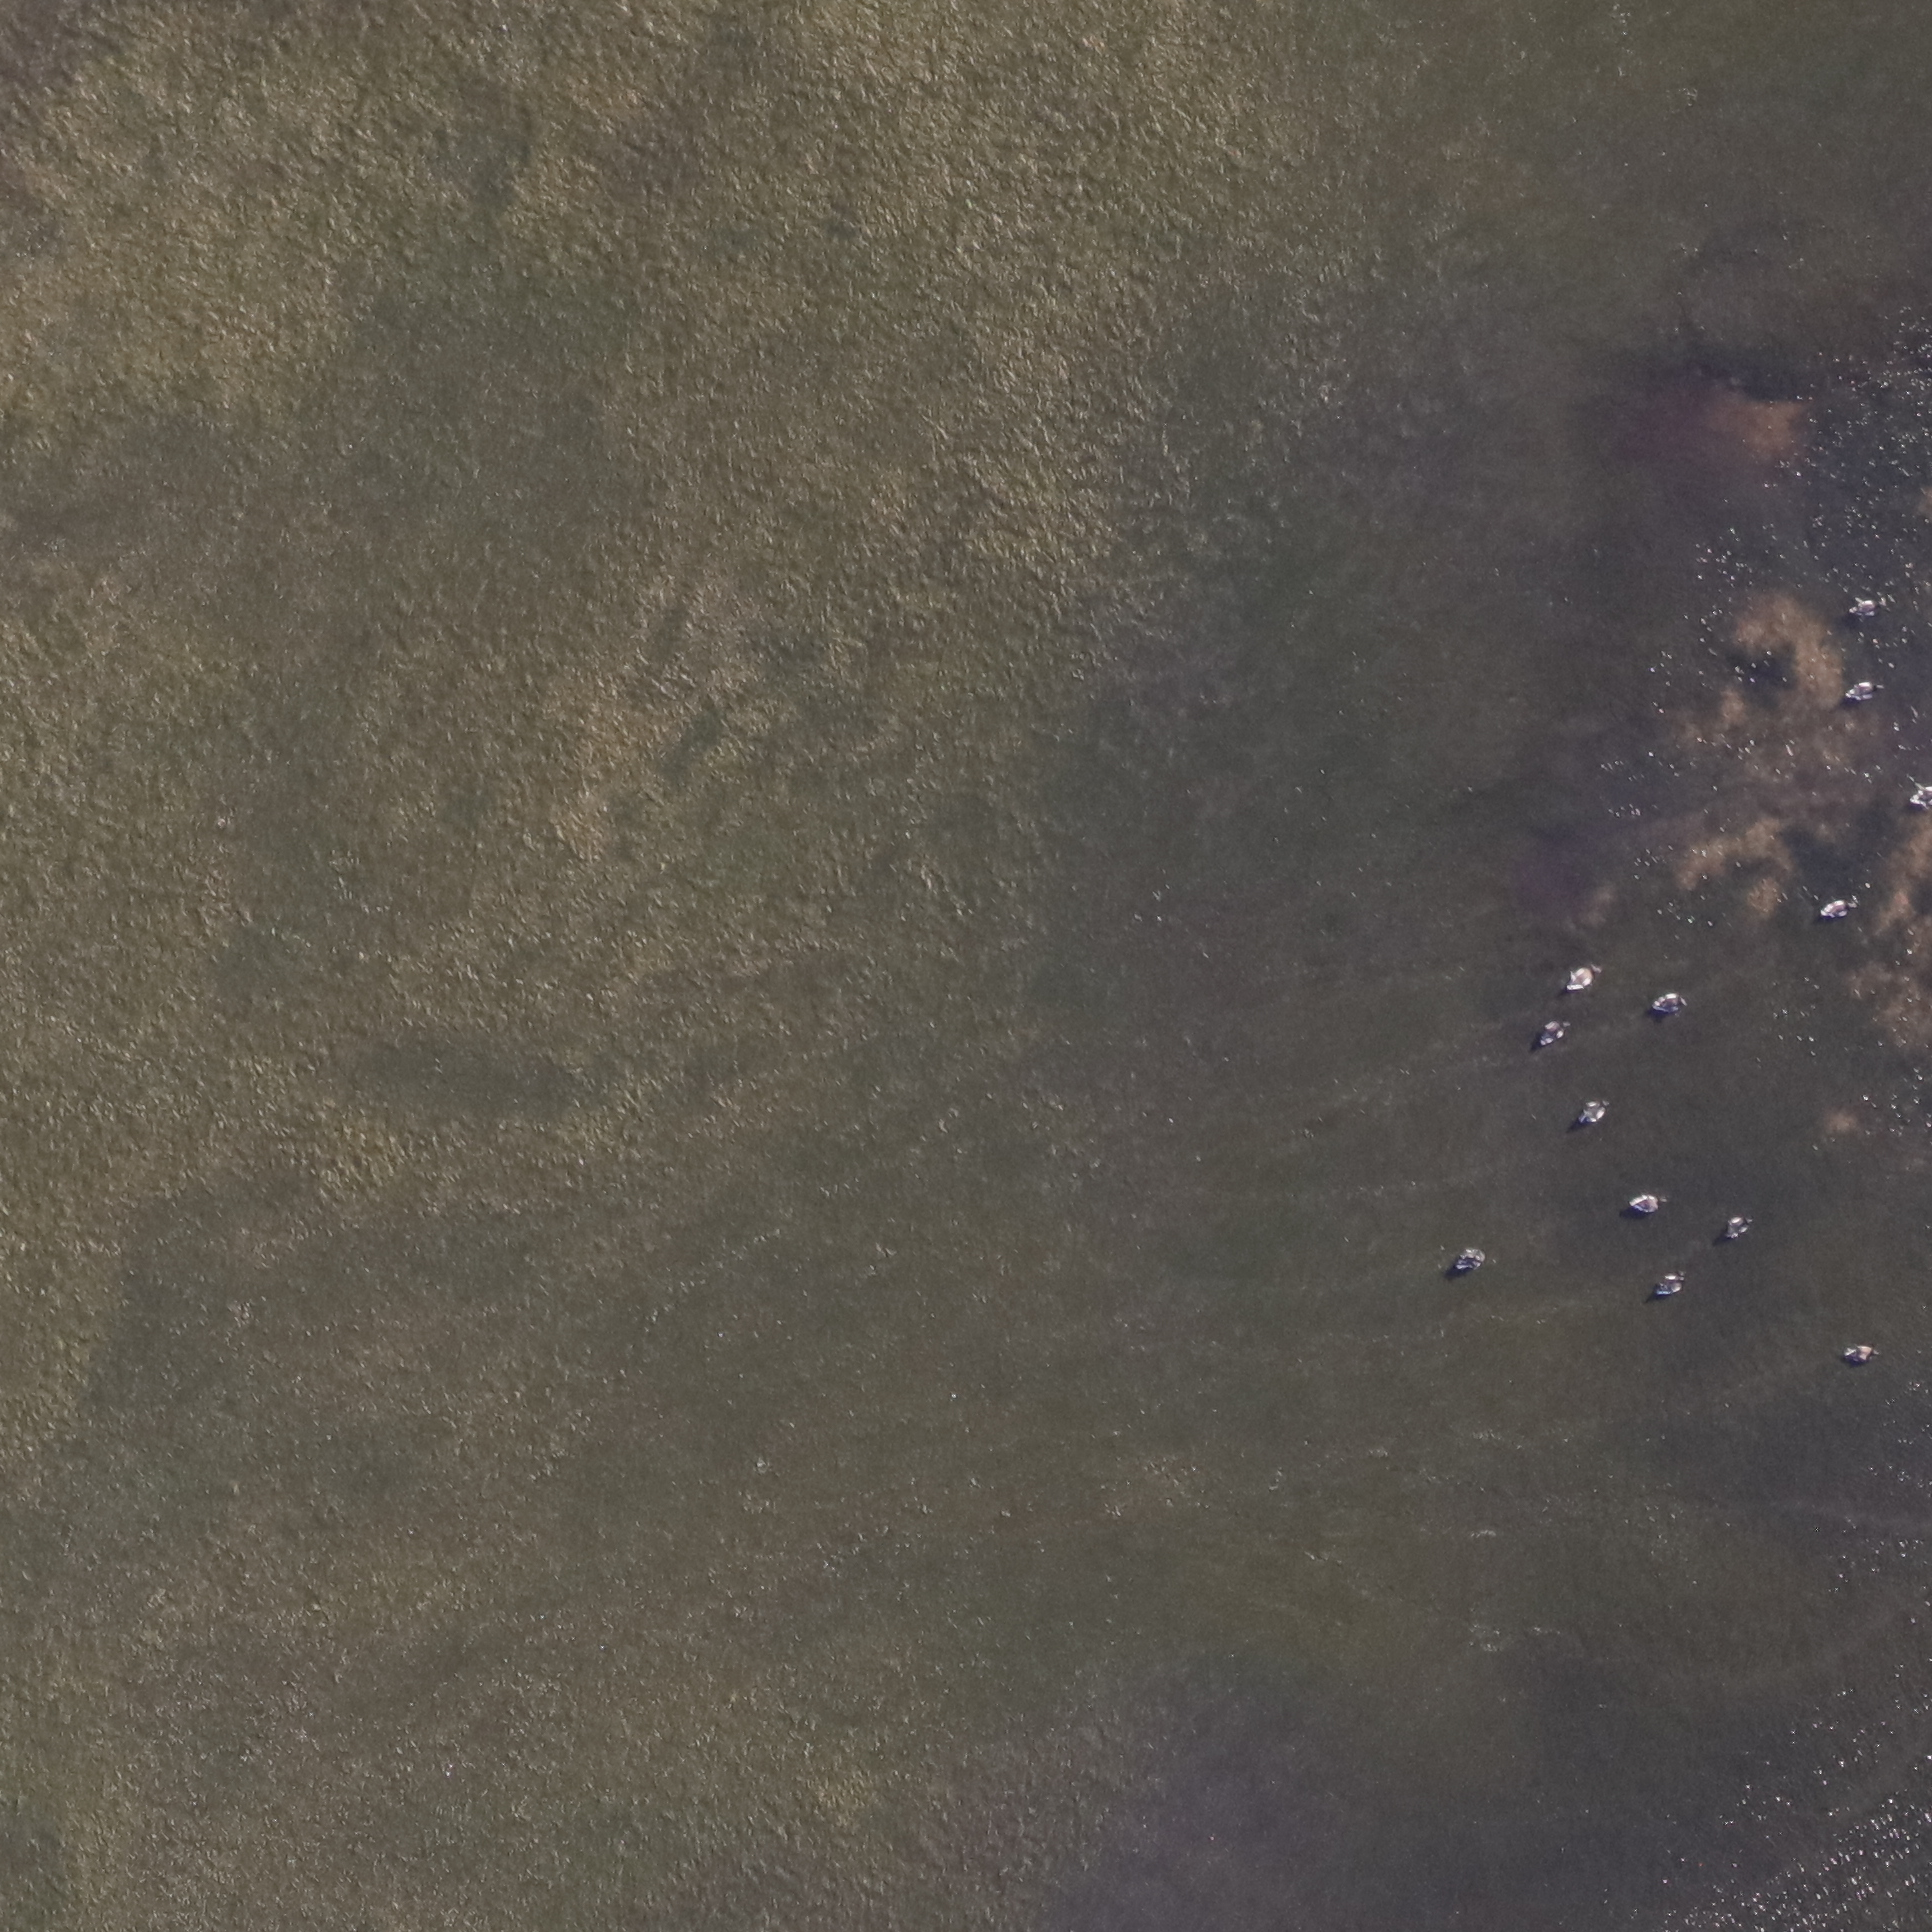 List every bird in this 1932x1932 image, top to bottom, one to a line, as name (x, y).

brant (1869, 610)
brant (1866, 698)
brant (1929, 801)
brant (1837, 910)
brant (1577, 982)
brant (1679, 1001)
brant (1551, 1038)
brant (1598, 1113)
brant (1648, 1204)
brant (1740, 1227)
brant (1466, 1263)
brant (1668, 1282)
brant (1862, 1353)